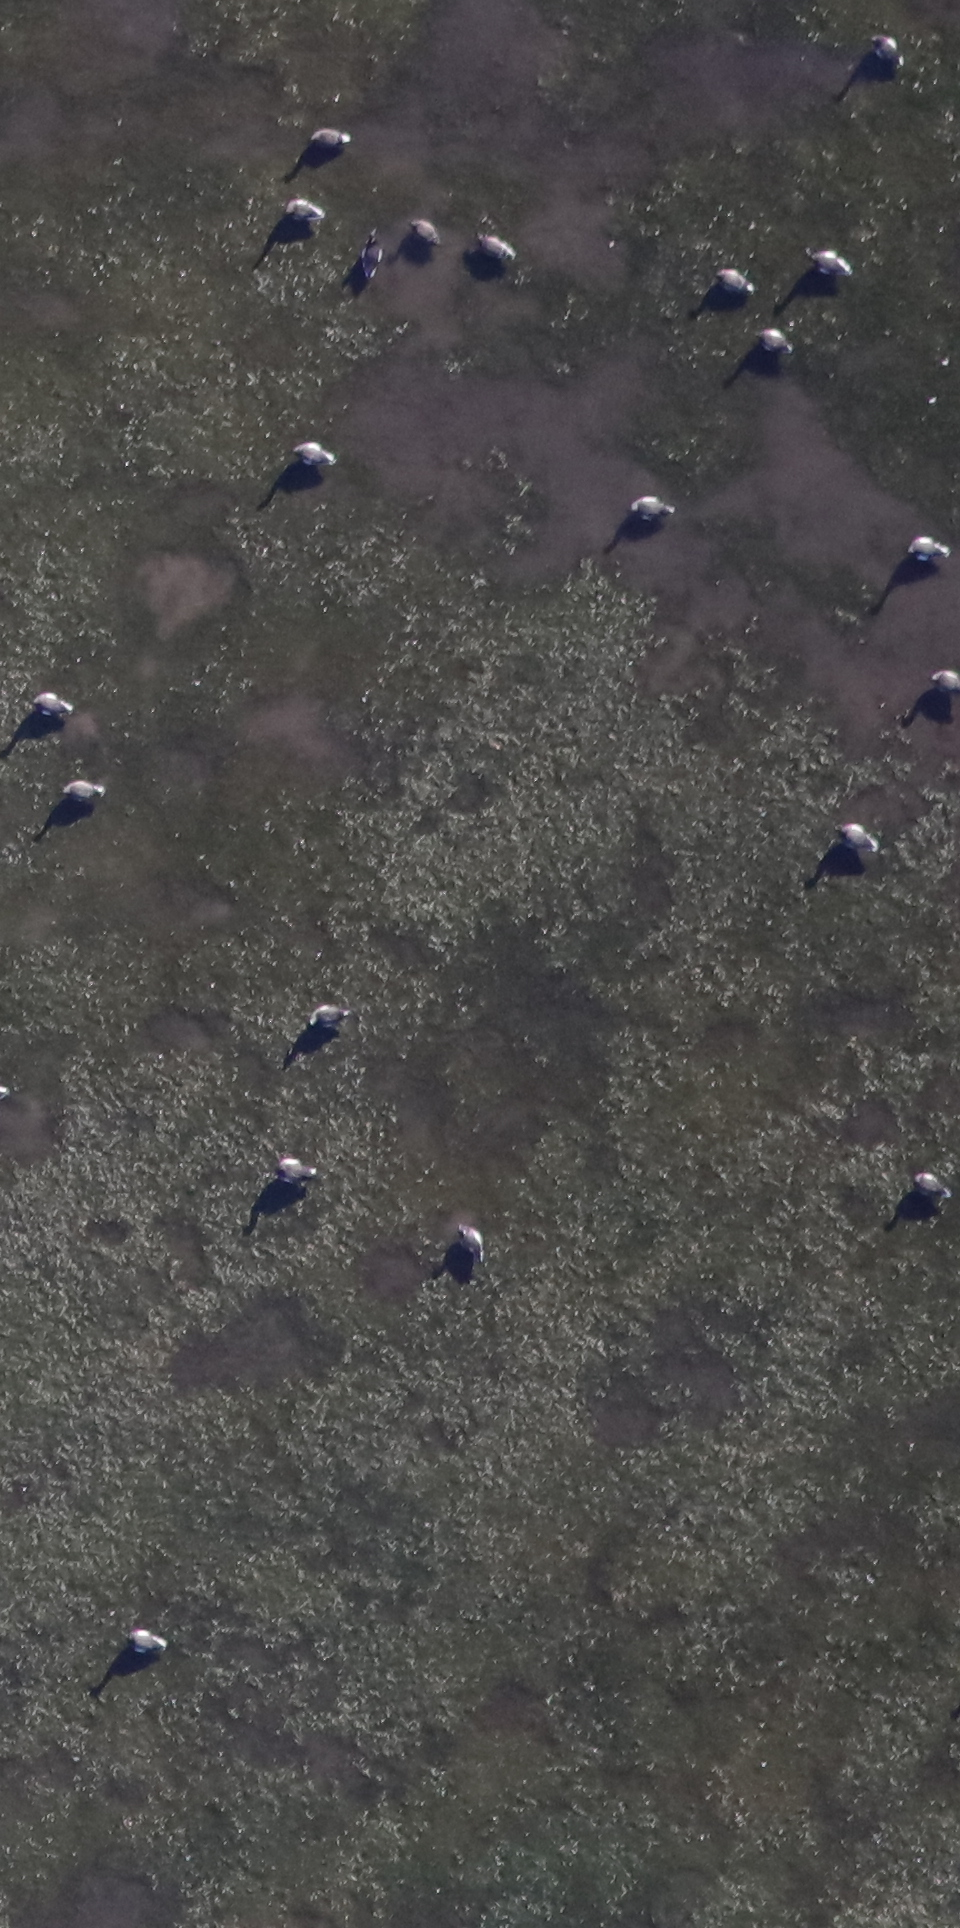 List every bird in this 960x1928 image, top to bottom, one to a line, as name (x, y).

brant (886, 48)
brant (328, 141)
brant (303, 209)
brant (427, 230)
brant (495, 251)
brant (369, 260)
brant (827, 262)
brant (732, 280)
brant (772, 340)
brant (312, 455)
brant (651, 506)
brant (927, 552)
brant (945, 685)
brant (50, 705)
brant (81, 789)
brant (857, 837)
brant (328, 1017)
brant (282, 1172)
brant (927, 1187)
brant (471, 1240)
brant (146, 1640)